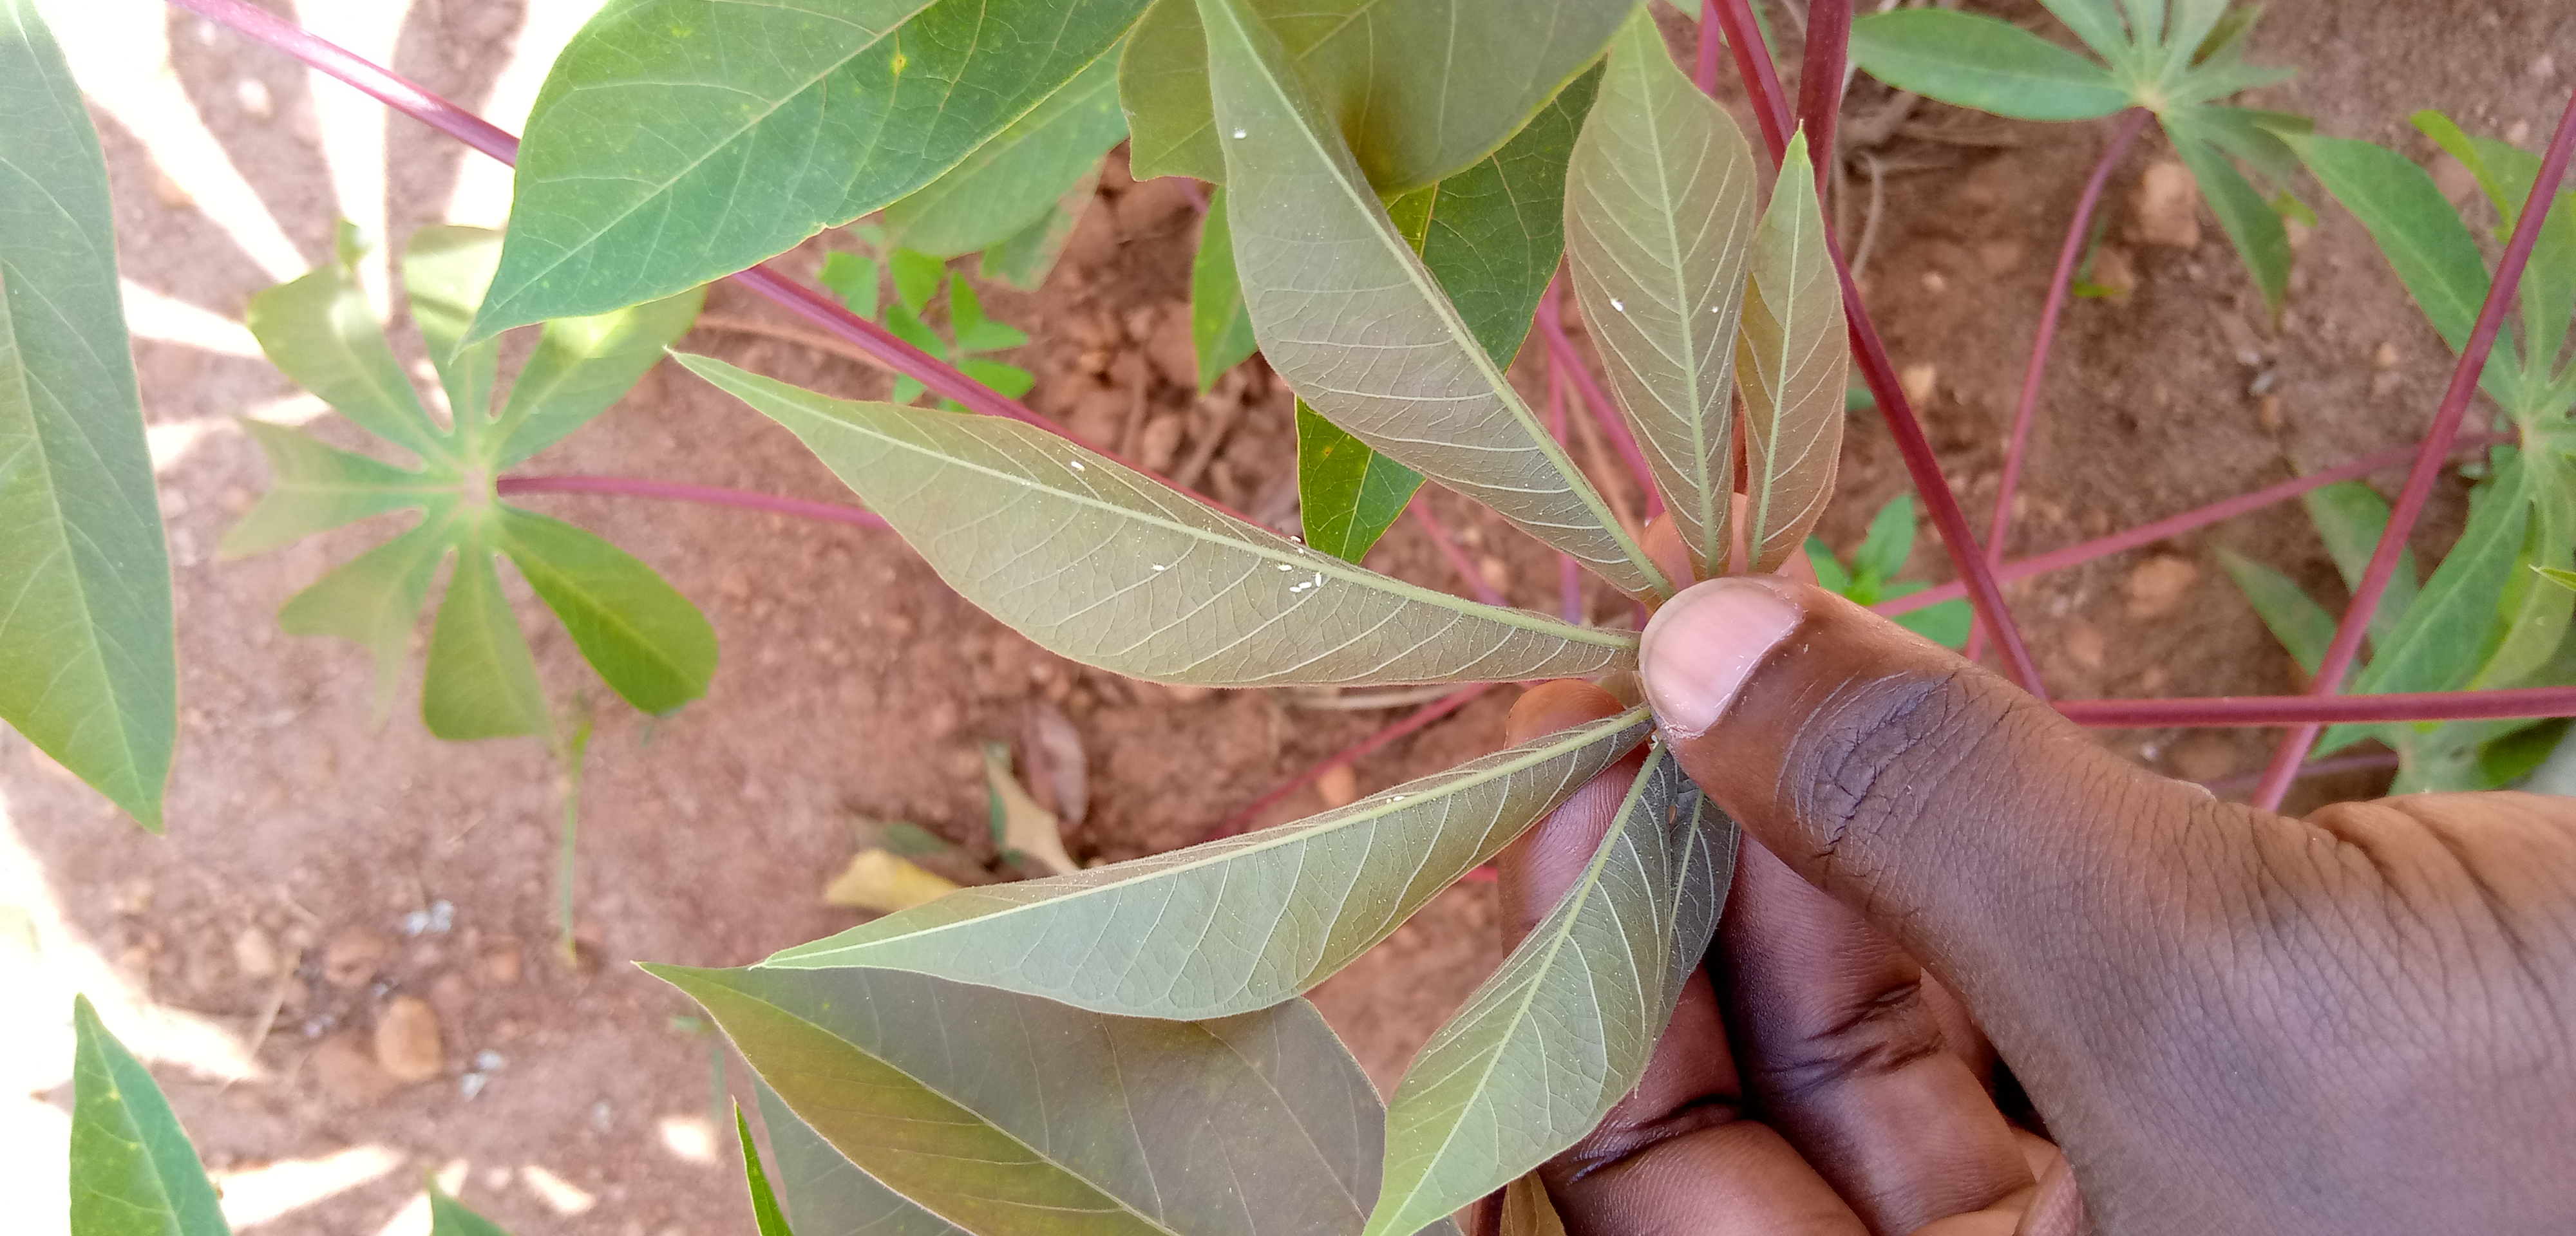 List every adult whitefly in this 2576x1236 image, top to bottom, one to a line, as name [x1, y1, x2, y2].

whitefly [1233, 129, 1248, 142]
whitefly [1609, 296, 1624, 313]
whitefly [1710, 304, 1721, 314]
whitefly [1070, 459, 1086, 472]
whitefly [1289, 534, 1302, 544]
whitefly [1277, 561, 1292, 572]
whitefly [1151, 563, 1165, 573]
whitefly [1314, 570, 1323, 587]
whitefly [1299, 581, 1312, 589]
whitefly [1289, 585, 1302, 593]